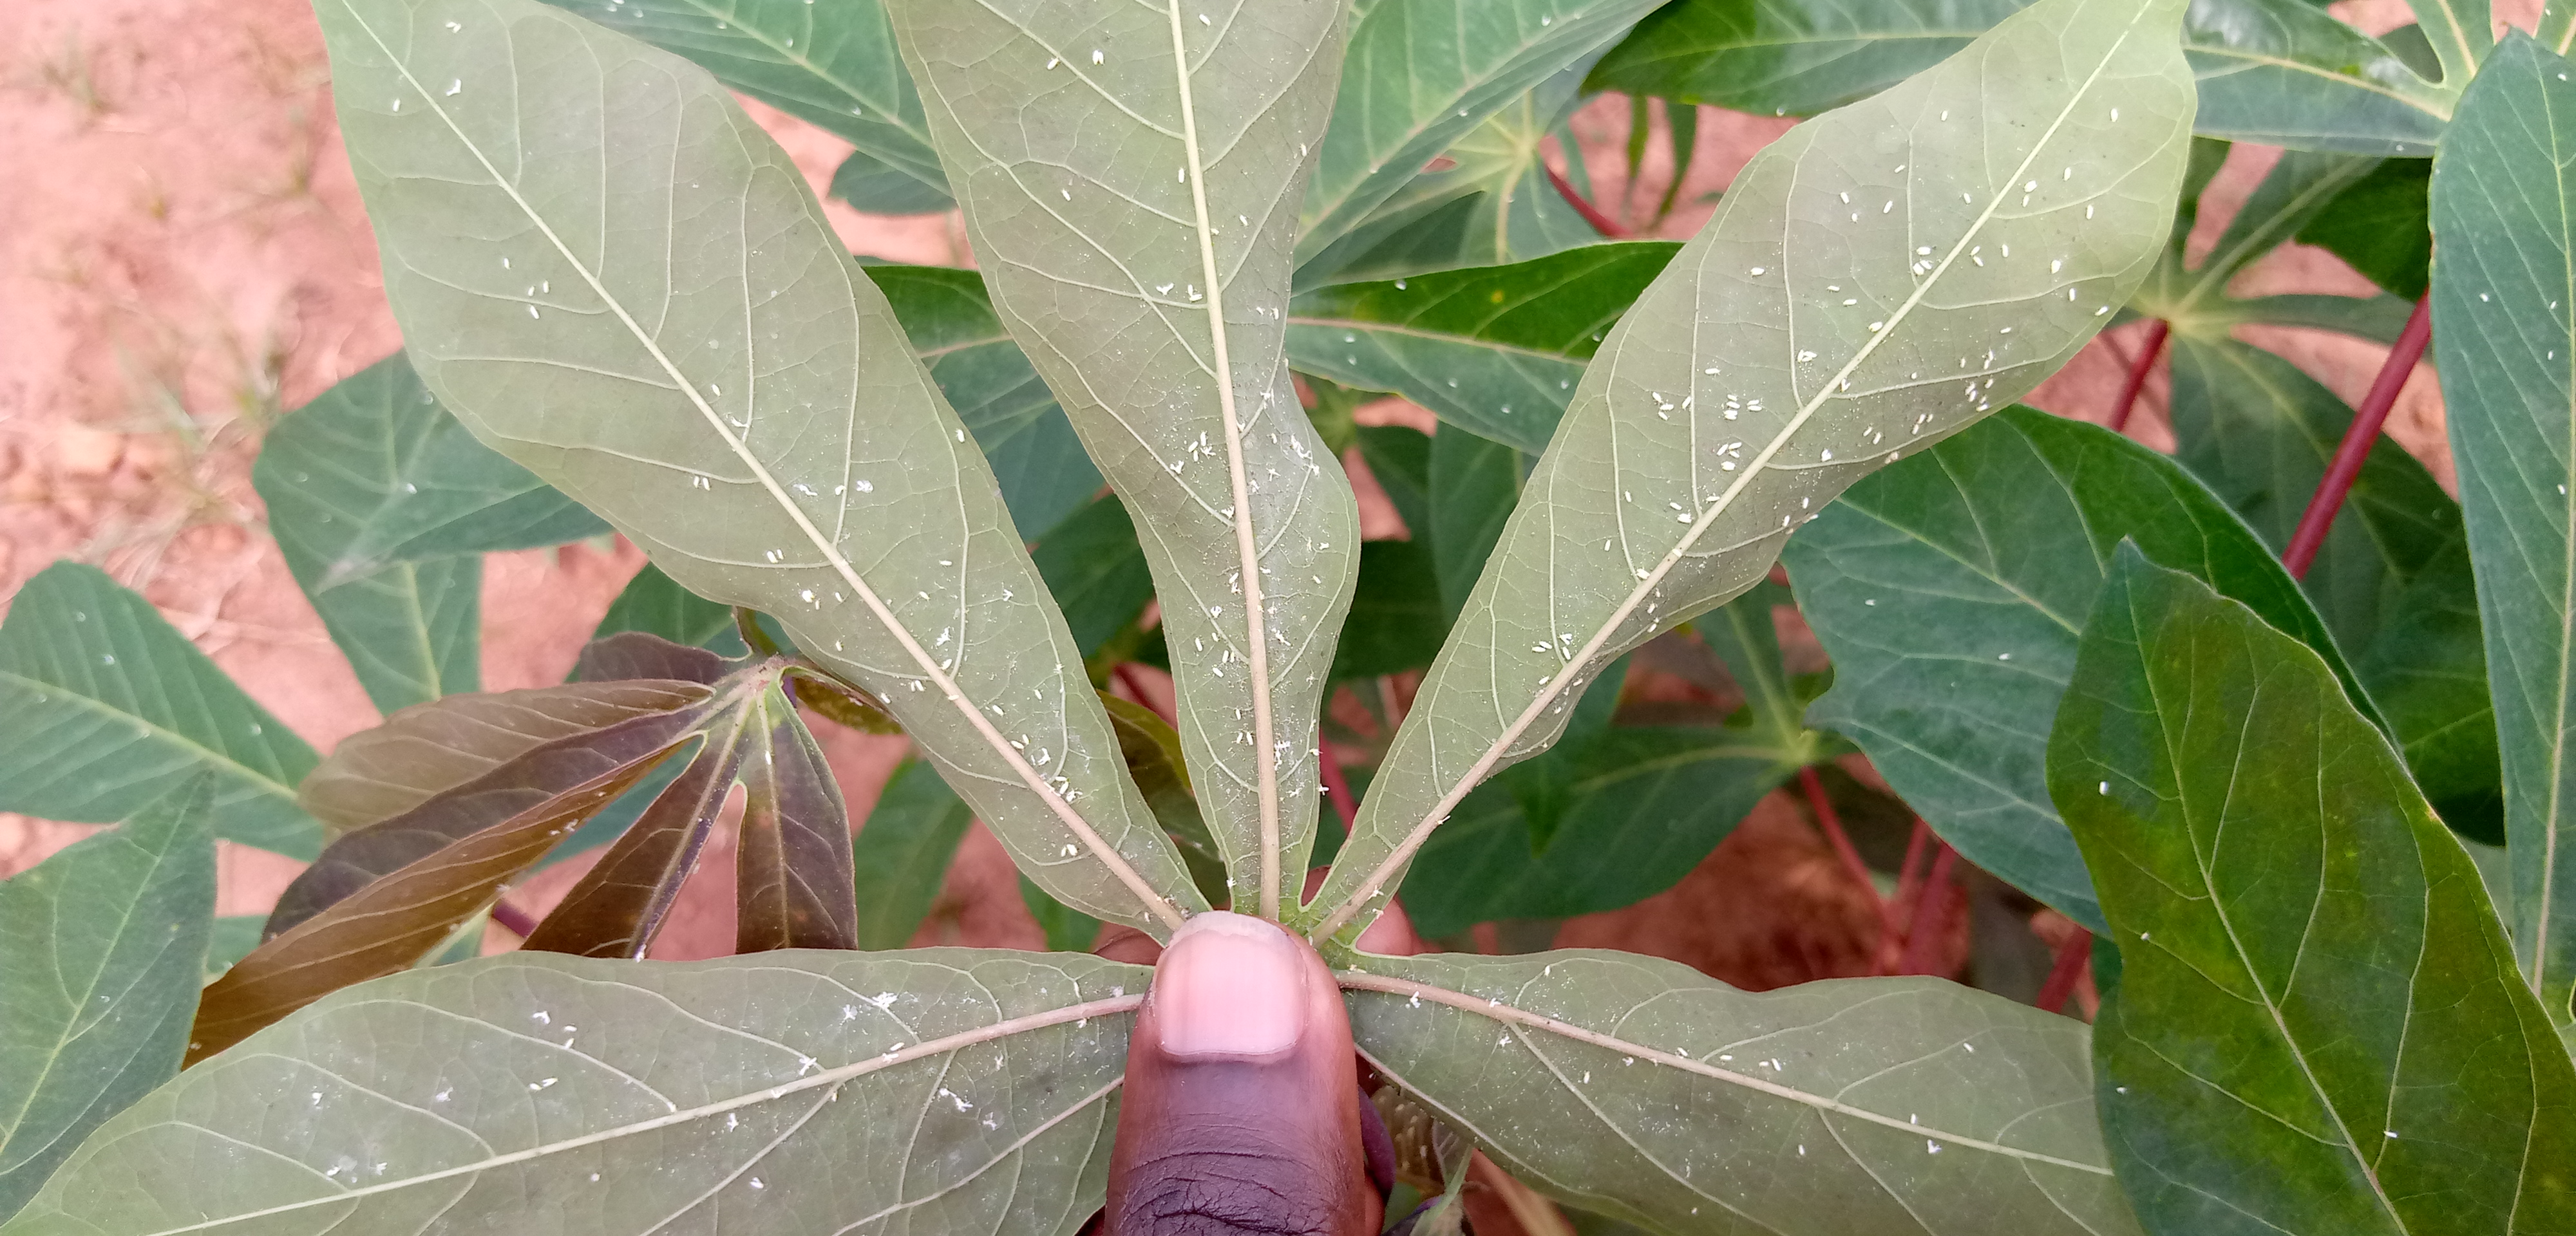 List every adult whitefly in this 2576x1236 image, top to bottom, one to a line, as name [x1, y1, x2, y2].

whitefly [446, 16, 473, 40]
whitefly [1072, 43, 1117, 75]
whitefly [1085, 43, 1112, 71]
whitefly [1037, 46, 1068, 80]
whitefly [440, 73, 479, 102]
whitefly [390, 88, 415, 119]
whitefly [2099, 99, 2127, 127]
whitefly [1936, 107, 1952, 127]
whitefly [1294, 141, 1311, 162]
whitefly [2054, 153, 2088, 184]
whitefly [1891, 162, 1909, 178]
whitefly [1171, 165, 1194, 188]
whitefly [2022, 175, 2042, 194]
whitefly [1057, 183, 1078, 206]
whitefly [1832, 189, 1857, 204]
whitefly [1960, 189, 1973, 207]
whitefly [2019, 196, 2032, 213]
whitefly [1880, 199, 1899, 217]
whitefly [2082, 203, 2099, 220]
whitefly [1846, 209, 1862, 225]
whitefly [1235, 211, 1254, 234]
whitefly [1203, 221, 1223, 240]
whitefly [1997, 239, 2011, 260]
whitefly [1965, 242, 1989, 256]
whitefly [1916, 245, 1936, 265]
whitefly [1967, 247, 1991, 268]
whitefly [498, 255, 515, 269]
whitefly [1918, 256, 1943, 275]
whitefly [2047, 259, 2069, 281]
whitefly [1747, 262, 1766, 285]
whitefly [1913, 262, 1932, 283]
whitefly [535, 272, 557, 296]
whitefly [516, 277, 538, 309]
whitefly [1157, 277, 1183, 301]
whitefly [1826, 281, 1844, 297]
whitefly [1187, 283, 1210, 308]
whitefly [2063, 286, 2076, 301]
whitefly [1840, 297, 1859, 312]
whitefly [522, 302, 549, 325]
whitefly [1268, 302, 1283, 323]
whitefly [2087, 303, 2114, 322]
whitefly [1864, 319, 1882, 334]
whitefly [1995, 323, 2012, 338]
whitefly [1801, 346, 1817, 366]
whitefly [1978, 346, 1994, 369]
whitefly [1794, 347, 1812, 362]
whitefly [1703, 365, 1721, 379]
whitefly [1909, 368, 1920, 384]
whitefly [701, 373, 731, 407]
whitefly [1980, 373, 1995, 391]
whitefly [1836, 376, 1860, 397]
whitefly [1962, 379, 1976, 402]
whitefly [1653, 389, 1670, 406]
whitefly [1726, 390, 1742, 411]
whitefly [1678, 394, 1699, 411]
whitefly [1745, 395, 1763, 416]
whitefly [1971, 396, 1988, 416]
whitefly [1658, 401, 1676, 422]
whitefly [1723, 407, 1738, 424]
whitefly [1914, 413, 1933, 427]
whitefly [951, 420, 973, 447]
whitefly [1858, 422, 1873, 440]
whitefly [1906, 424, 1924, 442]
whitefly [1195, 426, 1213, 449]
whitefly [1868, 429, 1888, 451]
whitefly [1183, 439, 1206, 464]
whitefly [1727, 440, 1743, 460]
whitefly [1713, 440, 1728, 458]
whitefly [1816, 447, 1832, 466]
whitefly [1714, 456, 1738, 478]
whitefly [691, 467, 726, 499]
whitefly [1623, 487, 1642, 506]
whitefly [1701, 493, 1723, 508]
whitefly [1800, 494, 1815, 511]
whitefly [1669, 498, 1689, 514]
whitefly [1675, 510, 1697, 525]
whitefly [1778, 513, 1794, 530]
whitefly [1595, 534, 1618, 554]
whitefly [762, 543, 786, 568]
whitefly [933, 554, 958, 570]
whitefly [1629, 564, 1653, 583]
whitefly [1223, 569, 1244, 584]
whitefly [1306, 570, 1325, 589]
whitefly [906, 584, 933, 604]
whitefly [799, 588, 817, 606]
whitefly [834, 588, 848, 605]
whitefly [813, 597, 825, 612]
whitefly [1640, 601, 1658, 617]
whitefly [1643, 621, 1660, 637]
whitefly [1558, 626, 1579, 646]
whitefly [1208, 630, 1224, 647]
whitefly [1191, 635, 1209, 659]
whitefly [829, 637, 846, 657]
whitefly [1529, 638, 1553, 657]
whitefly [1561, 644, 1576, 662]
whitefly [1221, 648, 1238, 666]
whitefly [940, 653, 957, 675]
whitefly [1211, 669, 1231, 686]
whitefly [1537, 669, 1553, 686]
whitefly [900, 672, 924, 698]
whitefly [909, 677, 927, 699]
whitefly [1573, 677, 1587, 691]
whitefly [1028, 684, 1046, 704]
whitefly [945, 688, 961, 706]
whitefly [875, 692, 895, 710]
whitefly [984, 700, 1005, 720]
whitefly [1231, 704, 1250, 722]
whitefly [1019, 727, 1036, 749]
whitefly [1242, 727, 1264, 751]
whitefly [1235, 731, 1257, 749]
whitefly [1007, 736, 1029, 755]
whitefly [1050, 772, 1072, 787]
whitefly [1056, 782, 1074, 800]
whitefly [1065, 789, 1083, 807]
whitefly [1061, 840, 1081, 859]
whitefly [1058, 847, 1070, 862]
whitefly [1539, 962, 1557, 978]
whitefly [1407, 991, 1431, 1011]
whitefly [1484, 992, 1505, 1013]
whitefly [535, 1008, 556, 1031]
whitefly [559, 1019, 582, 1036]
whitefly [559, 1034, 580, 1054]
whitefly [1959, 1040, 1980, 1059]
whitefly [881, 1041, 909, 1056]
whitefly [1672, 1042, 1692, 1063]
whitefly [1715, 1050, 1735, 1067]
whitefly [876, 1051, 899, 1065]
whitefly [788, 1053, 819, 1081]
whitefly [1766, 1054, 1786, 1081]
whitefly [1752, 1056, 1770, 1073]
whitefly [1577, 1065, 1595, 1091]
whitefly [541, 1068, 562, 1091]
whitefly [524, 1074, 545, 1098]
whitefly [1902, 1109, 1929, 1131]
whitefly [1922, 1136, 1943, 1160]
whitefly [1792, 1141, 1806, 1159]
whitefly [750, 1174, 770, 1194]